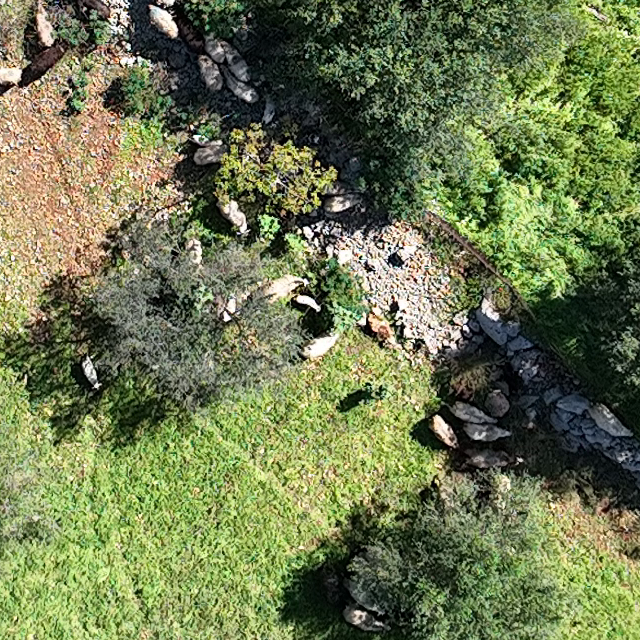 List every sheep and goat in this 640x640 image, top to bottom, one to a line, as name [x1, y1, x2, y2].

sheep [36, 0, 56, 46]
sheep [77, 0, 111, 18]
sheep [151, 0, 177, 8]
sheep [149, 4, 179, 40]
sheep [204, 32, 225, 63]
sheep [22, 42, 67, 84]
sheep [220, 42, 251, 81]
sheep [197, 54, 223, 90]
sheep [220, 65, 259, 103]
sheep [0, 68, 22, 83]
sheep [261, 99, 275, 123]
sheep [193, 135, 222, 147]
sheep [194, 146, 227, 164]
sheep [320, 182, 360, 193]
sheep [324, 193, 366, 213]
sheep [219, 203, 250, 236]
sheep [185, 239, 204, 265]
sheep [261, 275, 308, 307]
sheep [223, 289, 247, 322]
sheep [295, 295, 322, 312]
sheep [368, 312, 399, 349]
sheep [303, 331, 340, 358]
sheep [80, 354, 102, 389]
sheep [590, 400, 634, 437]
sheep [449, 401, 498, 424]
sheep [430, 413, 460, 449]
sheep [462, 423, 513, 441]
sheep [464, 451, 524, 468]
sheep [354, 585, 386, 615]
sheep [341, 608, 390, 628]